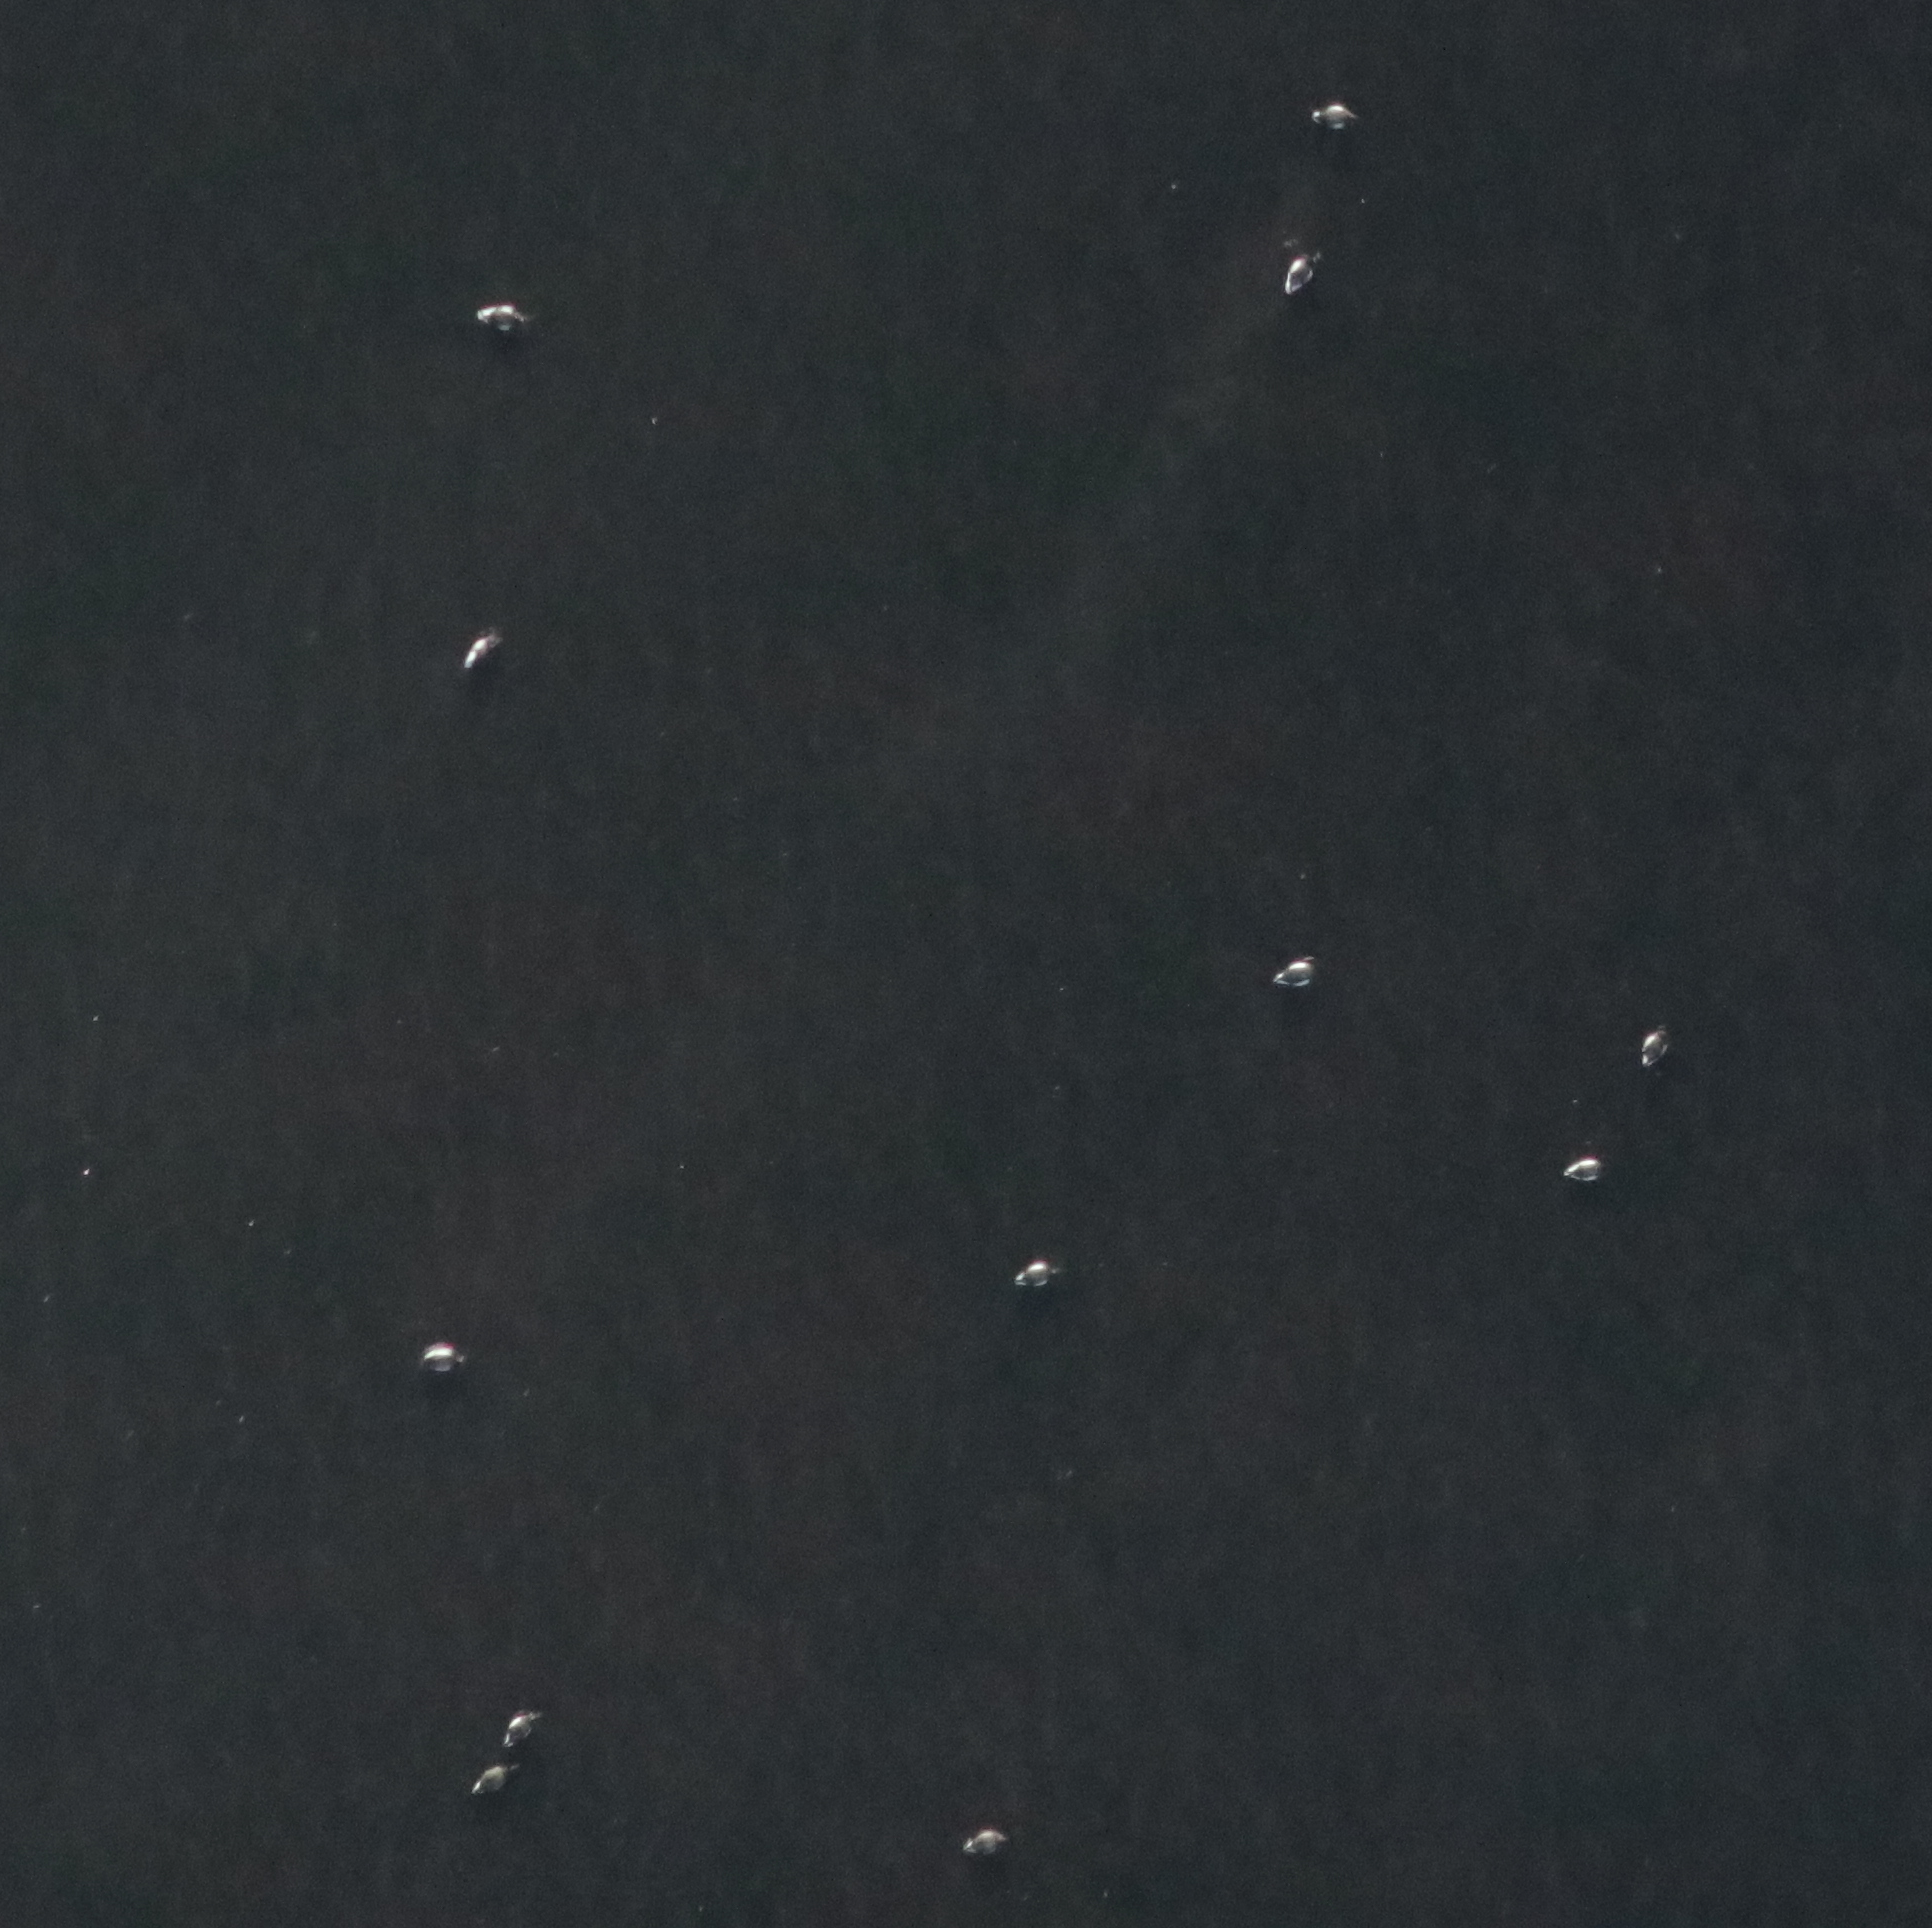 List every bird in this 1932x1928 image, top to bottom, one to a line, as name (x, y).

brant (1334, 118)
brant (1302, 274)
brant (504, 317)
brant (482, 649)
brant (1296, 975)
brant (1656, 1048)
brant (1584, 1171)
brant (1036, 1275)
brant (443, 1358)
brant (522, 1729)
brant (496, 1779)
brant (987, 1845)